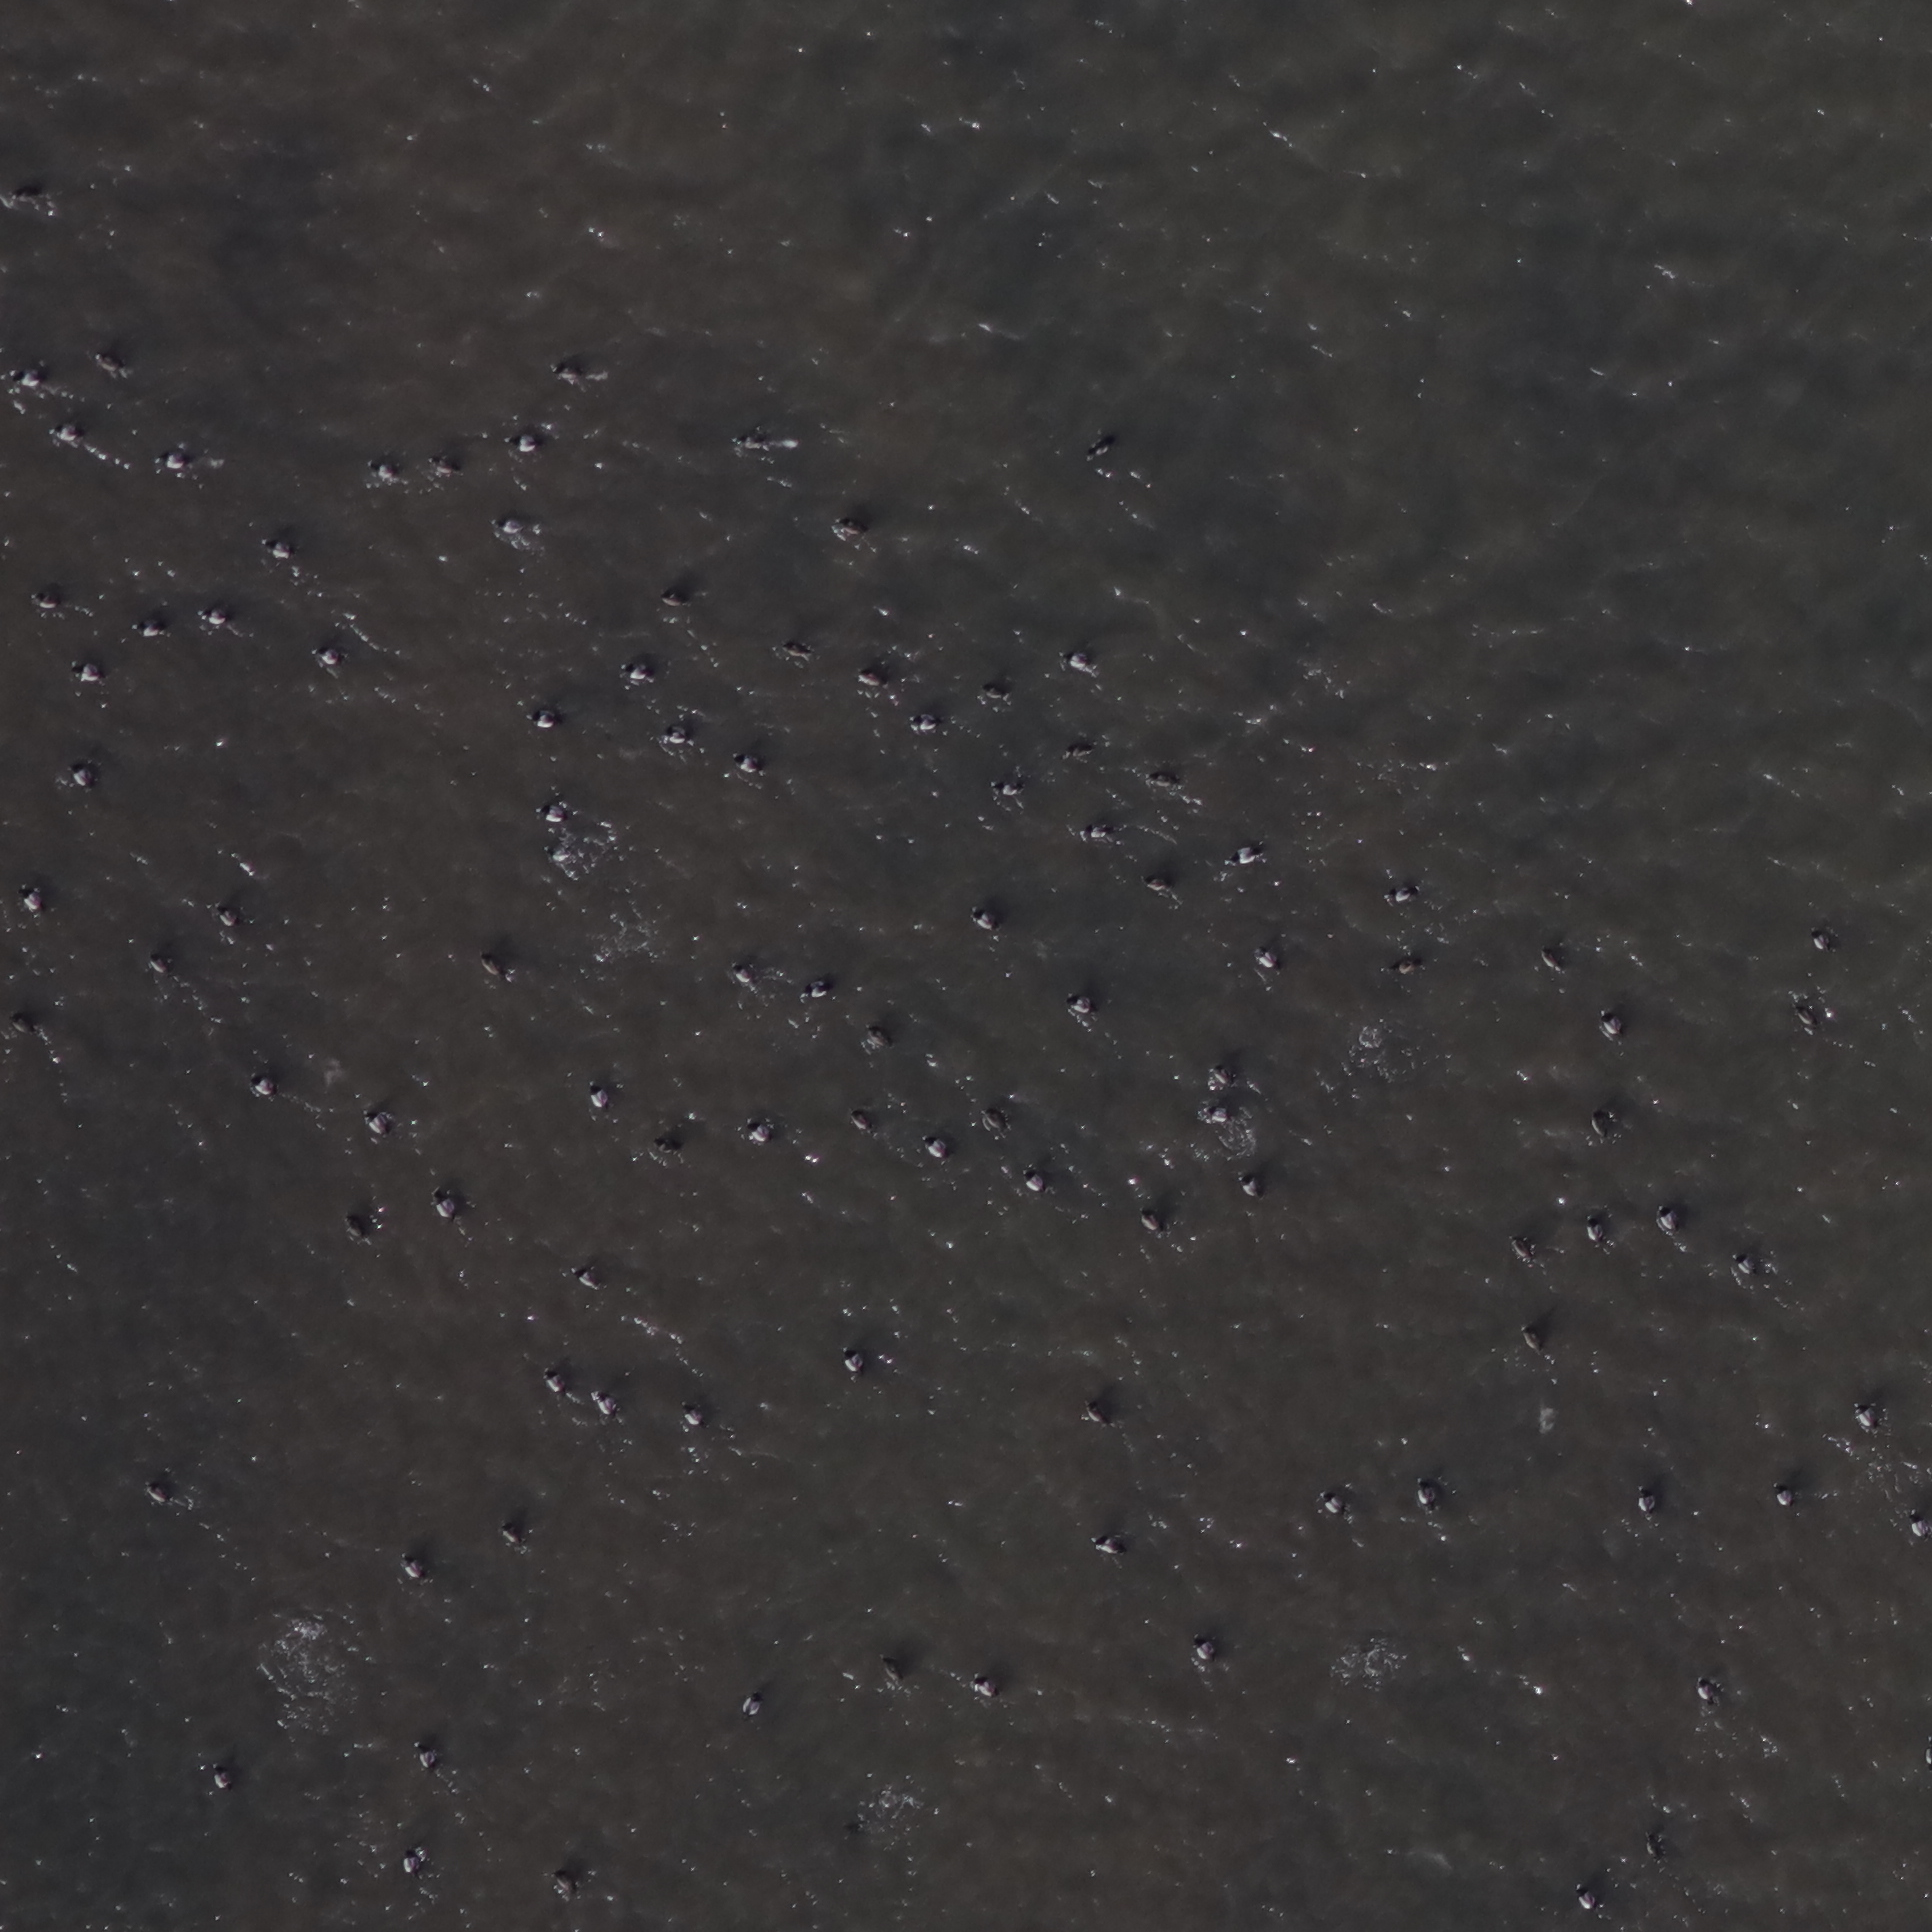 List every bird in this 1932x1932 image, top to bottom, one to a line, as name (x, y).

other bird (21, 194)
other bird (108, 360)
other bird (565, 370)
other bird (27, 375)
other bird (66, 435)
other bird (751, 437)
other bird (525, 444)
other bird (1102, 447)
other bird (174, 459)
other bird (446, 470)
other bird (381, 471)
other bird (512, 523)
other bird (853, 528)
other bird (281, 548)
other bird (675, 597)
other bird (46, 602)
other bird (216, 618)
other bird (152, 628)
other bird (795, 649)
other bird (330, 654)
other bird (1086, 664)
other bird (89, 670)
other bird (638, 671)
other bird (867, 677)
other bird (991, 690)
other bird (542, 721)
other bird (922, 722)
other bird (680, 734)
other bird (1076, 748)
other bird (745, 762)
other bird (82, 777)
other bird (1161, 778)
other bird (1006, 788)
other bird (551, 817)
other bird (1098, 833)
other bird (557, 851)
other bird (1244, 852)
other bird (1157, 883)
other bird (1408, 894)
other bird (29, 897)
other bird (975, 915)
other bird (225, 916)
other bird (1820, 939)
other bird (1265, 960)
other bird (1552, 960)
other bird (156, 961)
other bird (492, 963)
other bird (1409, 965)
other bird (740, 976)
other bird (820, 985)
other bird (1081, 1006)
other bird (1802, 1013)
other bird (1611, 1022)
other bird (21, 1026)
other bird (879, 1036)
other bird (1226, 1077)
other bird (268, 1089)
other bird (600, 1095)
other bird (1219, 1113)
other bird (862, 1115)
other bird (995, 1120)
other bird (376, 1124)
other bird (1602, 1125)
other bird (761, 1133)
other bird (663, 1144)
other bird (934, 1146)
other bird (1033, 1180)
other bird (1252, 1187)
other bird (442, 1205)
other bird (1667, 1217)
other bird (1151, 1221)
other bird (356, 1224)
other bird (1594, 1227)
other bird (1527, 1252)
other bird (1744, 1263)
other bird (589, 1279)
other bird (1536, 1341)
other bird (852, 1362)
other bird (554, 1382)
other bird (605, 1403)
other bird (691, 1411)
other bird (1095, 1415)
other bird (1865, 1417)
other bird (1425, 1492)
other bird (160, 1494)
other bird (1781, 1496)
other bird (1646, 1503)
other bird (1331, 1504)
other bird (1920, 1525)
other bird (509, 1534)
other bird (1107, 1545)
other bird (416, 1568)
other bird (1202, 1645)
other bird (894, 1671)
other bird (987, 1688)
other bird (1705, 1692)
other bird (751, 1704)
other bird (1931, 1754)
other bird (426, 1756)
other bird (224, 1776)
other bird (1653, 1848)
other bird (415, 1865)
other bird (564, 1881)
other bird (1586, 1901)